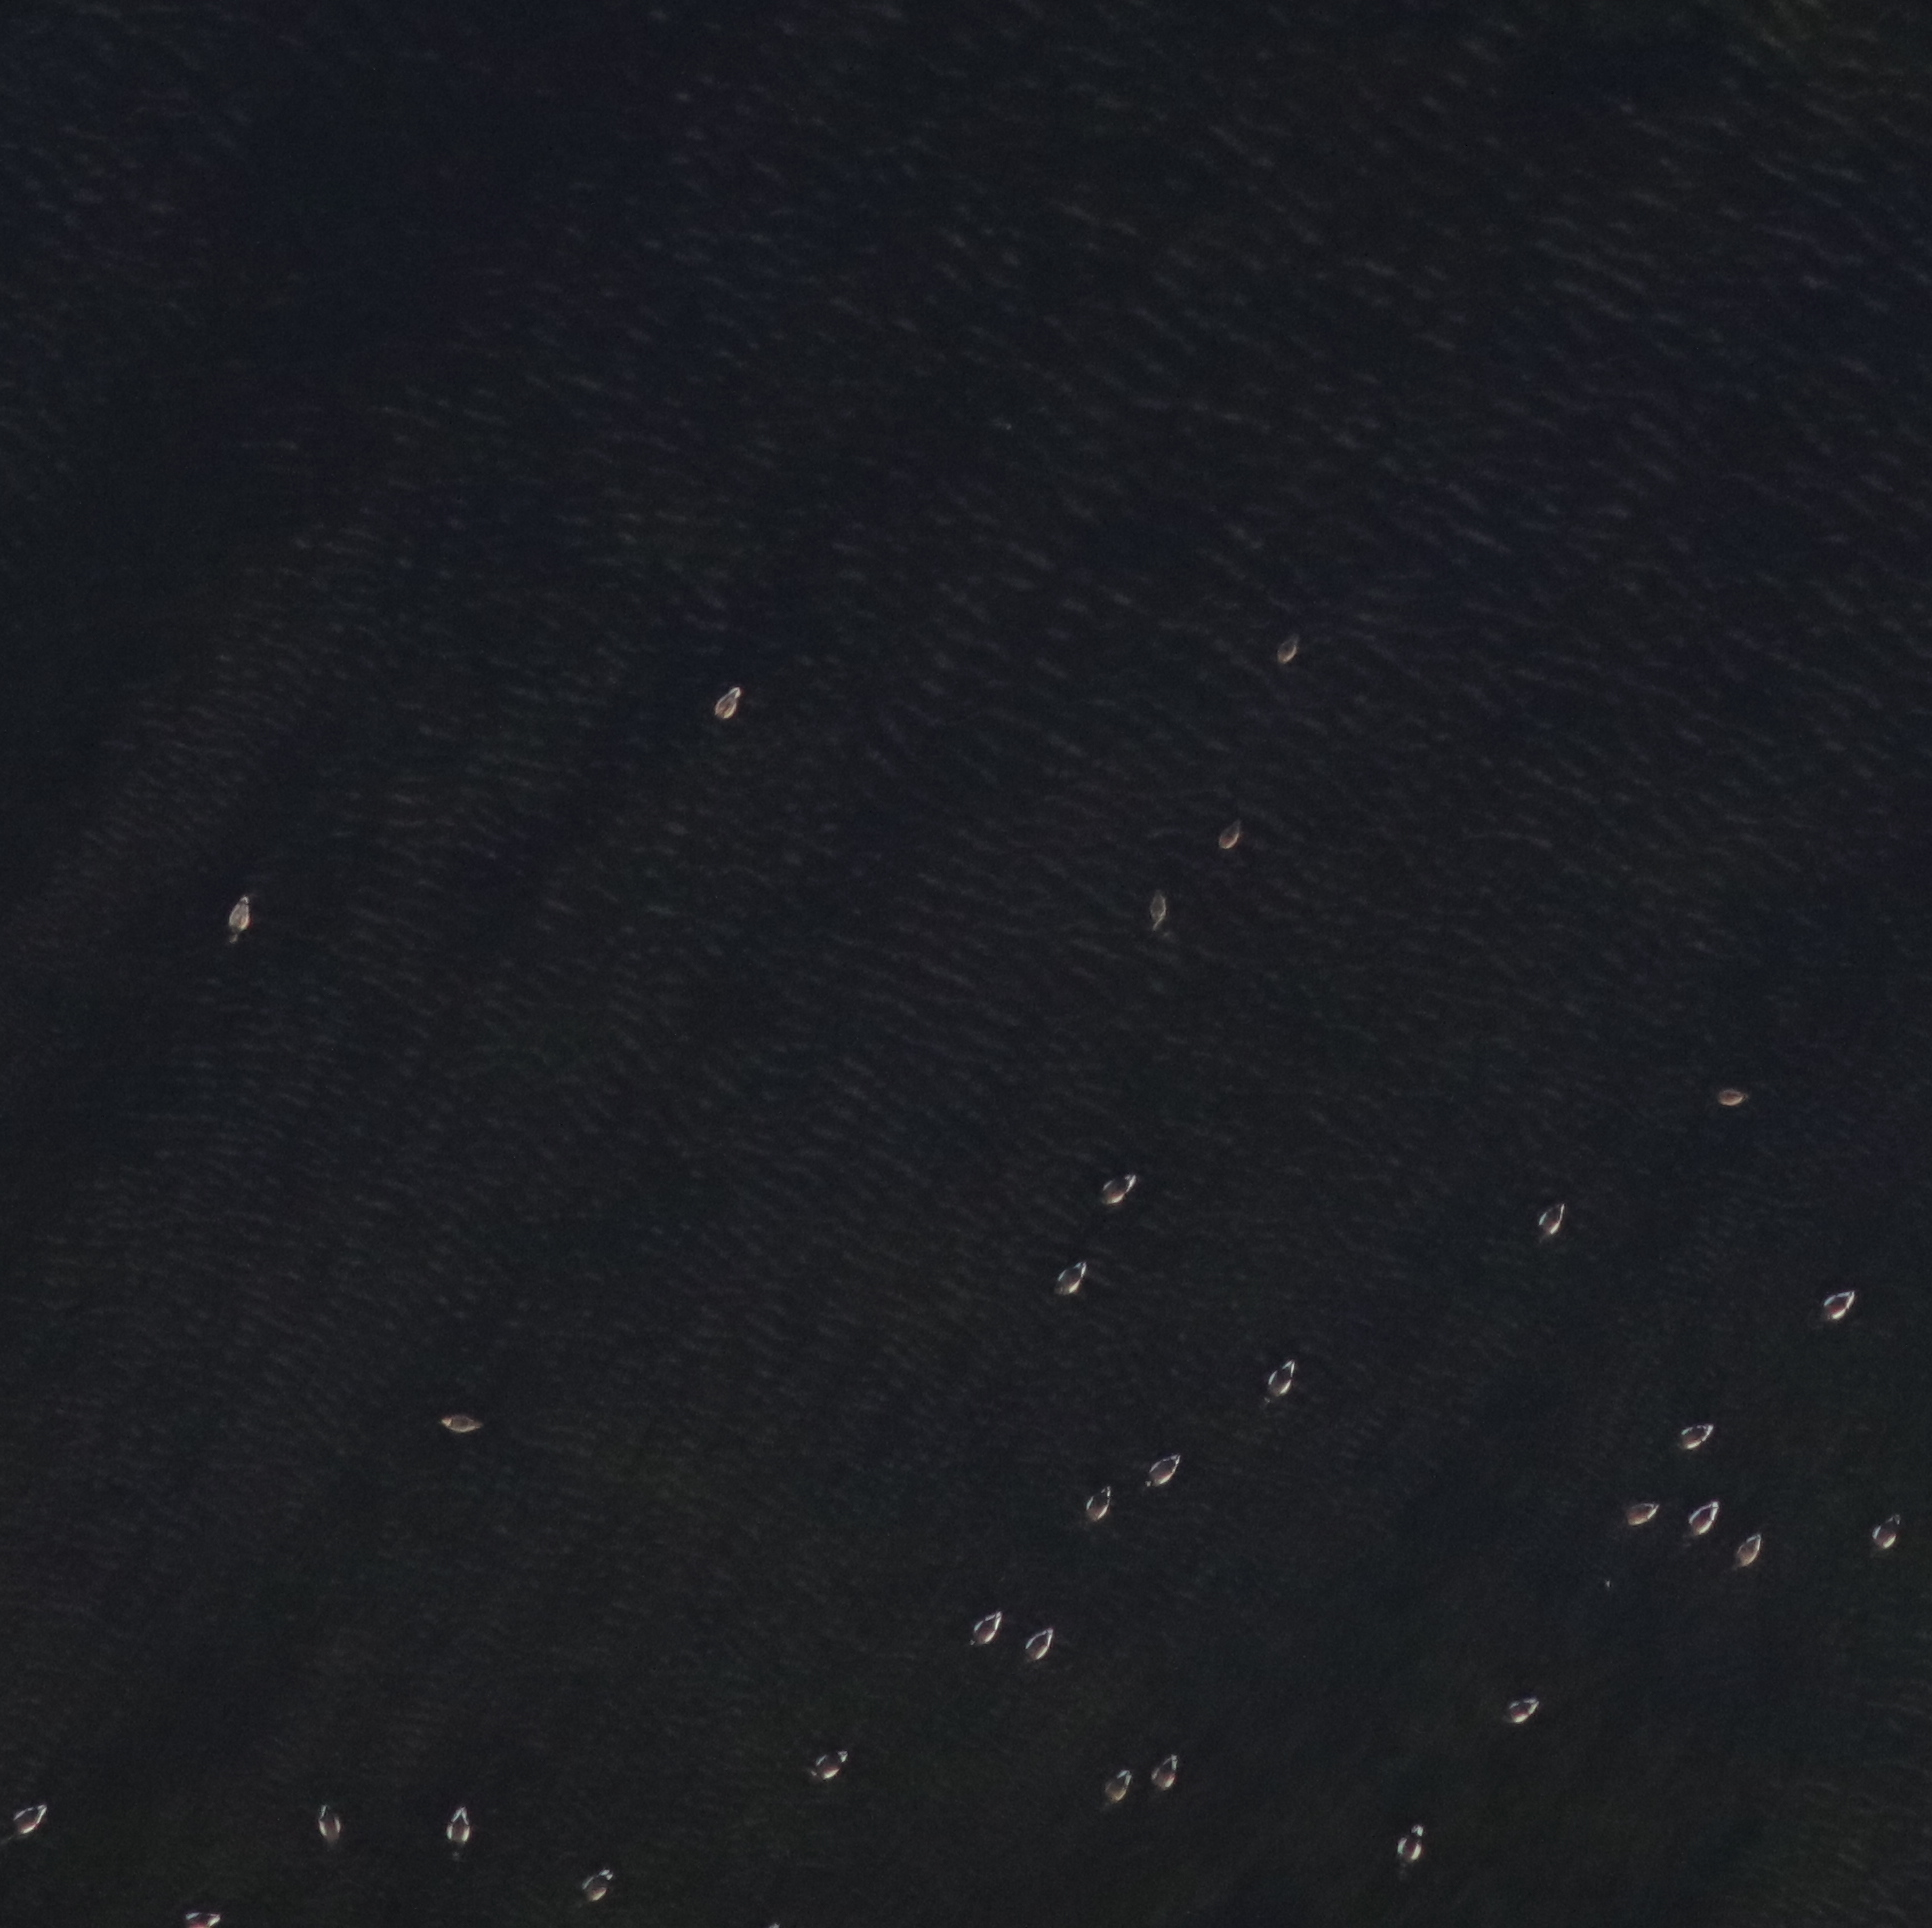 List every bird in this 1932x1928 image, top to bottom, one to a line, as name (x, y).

other bird (1288, 647)
other bird (725, 712)
other bird (1233, 832)
other bird (1158, 909)
brant (239, 916)
other bird (1727, 1095)
brant (1116, 1189)
brant (1550, 1219)
brant (1069, 1279)
brant (1835, 1307)
brant (1280, 1380)
other bird (463, 1418)
brant (1694, 1437)
brant (1162, 1471)
brant (1097, 1505)
brant (1637, 1512)
brant (1702, 1520)
brant (1884, 1533)
brant (1746, 1553)
brant (984, 1628)
brant (1040, 1645)
brant (1520, 1710)
brant (828, 1764)
brant (1164, 1774)
brant (1116, 1788)
brant (26, 1821)
brant (329, 1825)
brant (458, 1830)
brant (1411, 1846)
brant (594, 1887)